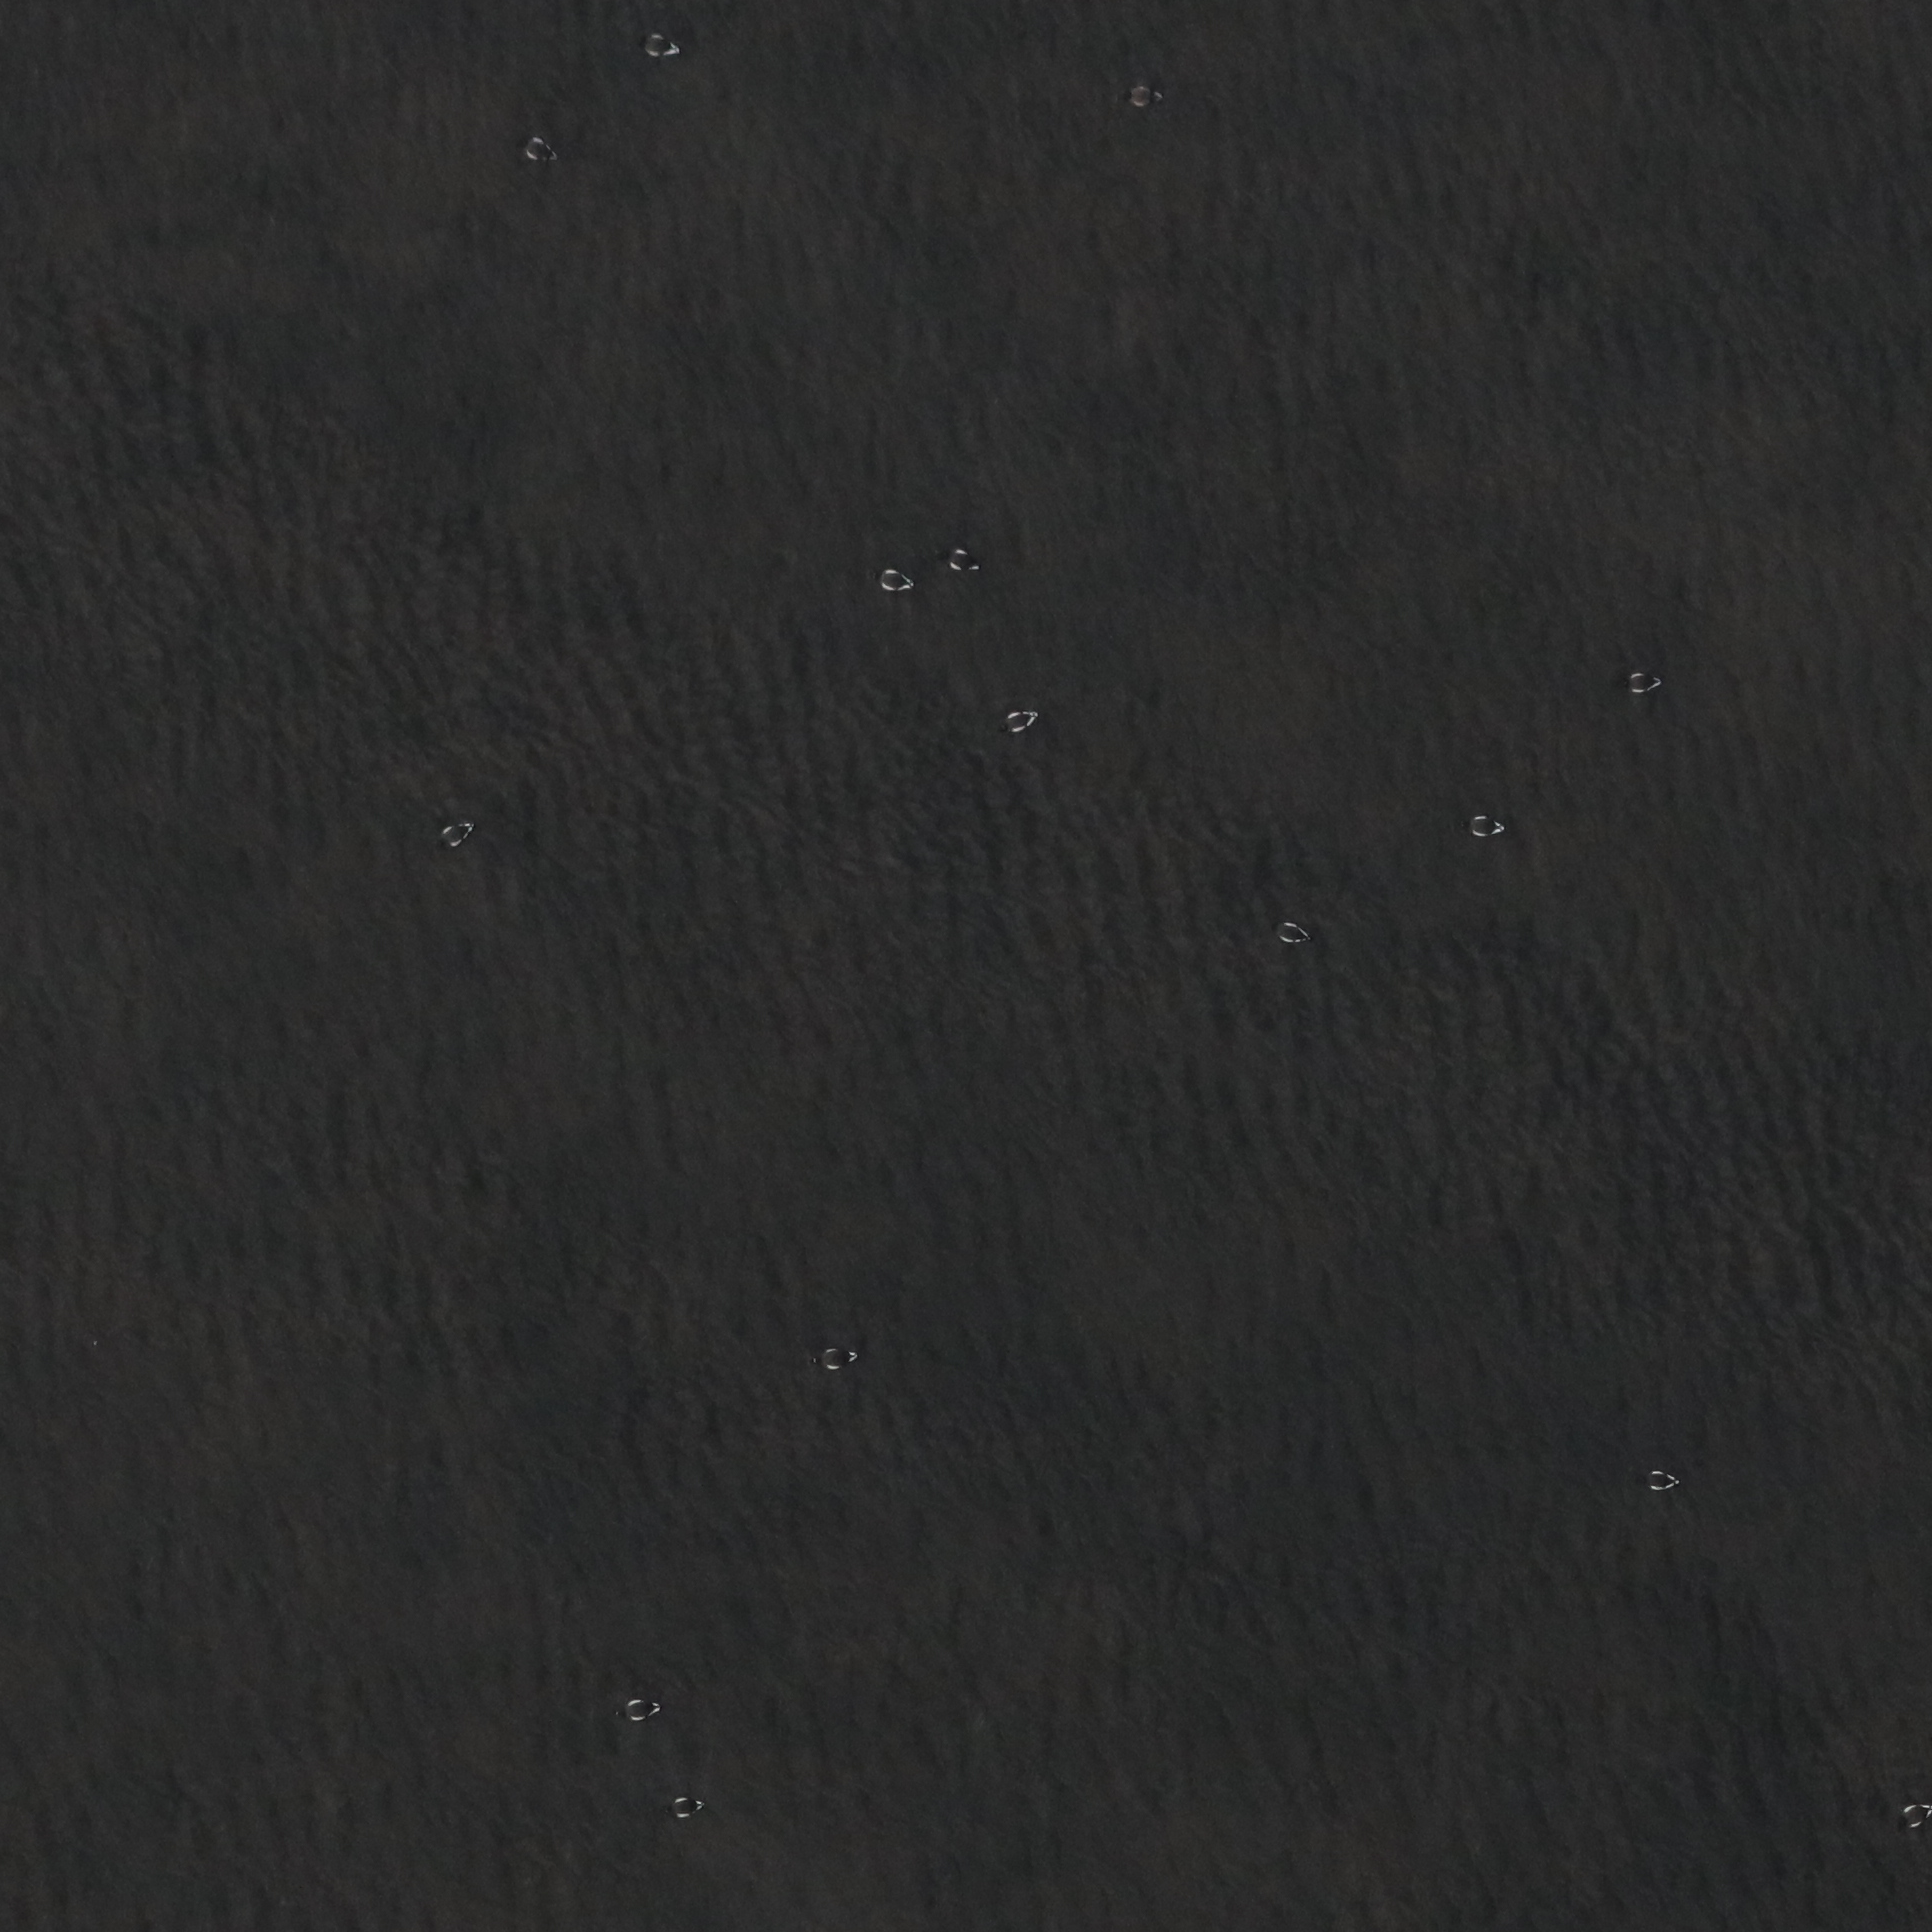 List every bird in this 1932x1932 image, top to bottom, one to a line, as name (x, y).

brant (657, 46)
brant (1142, 95)
brant (538, 150)
brant (959, 560)
brant (892, 578)
brant (1640, 681)
brant (1018, 721)
brant (1484, 824)
brant (455, 833)
brant (1292, 931)
brant (833, 1357)
brant (1661, 1479)
brant (640, 1708)
brant (684, 1805)
brant (1916, 1814)